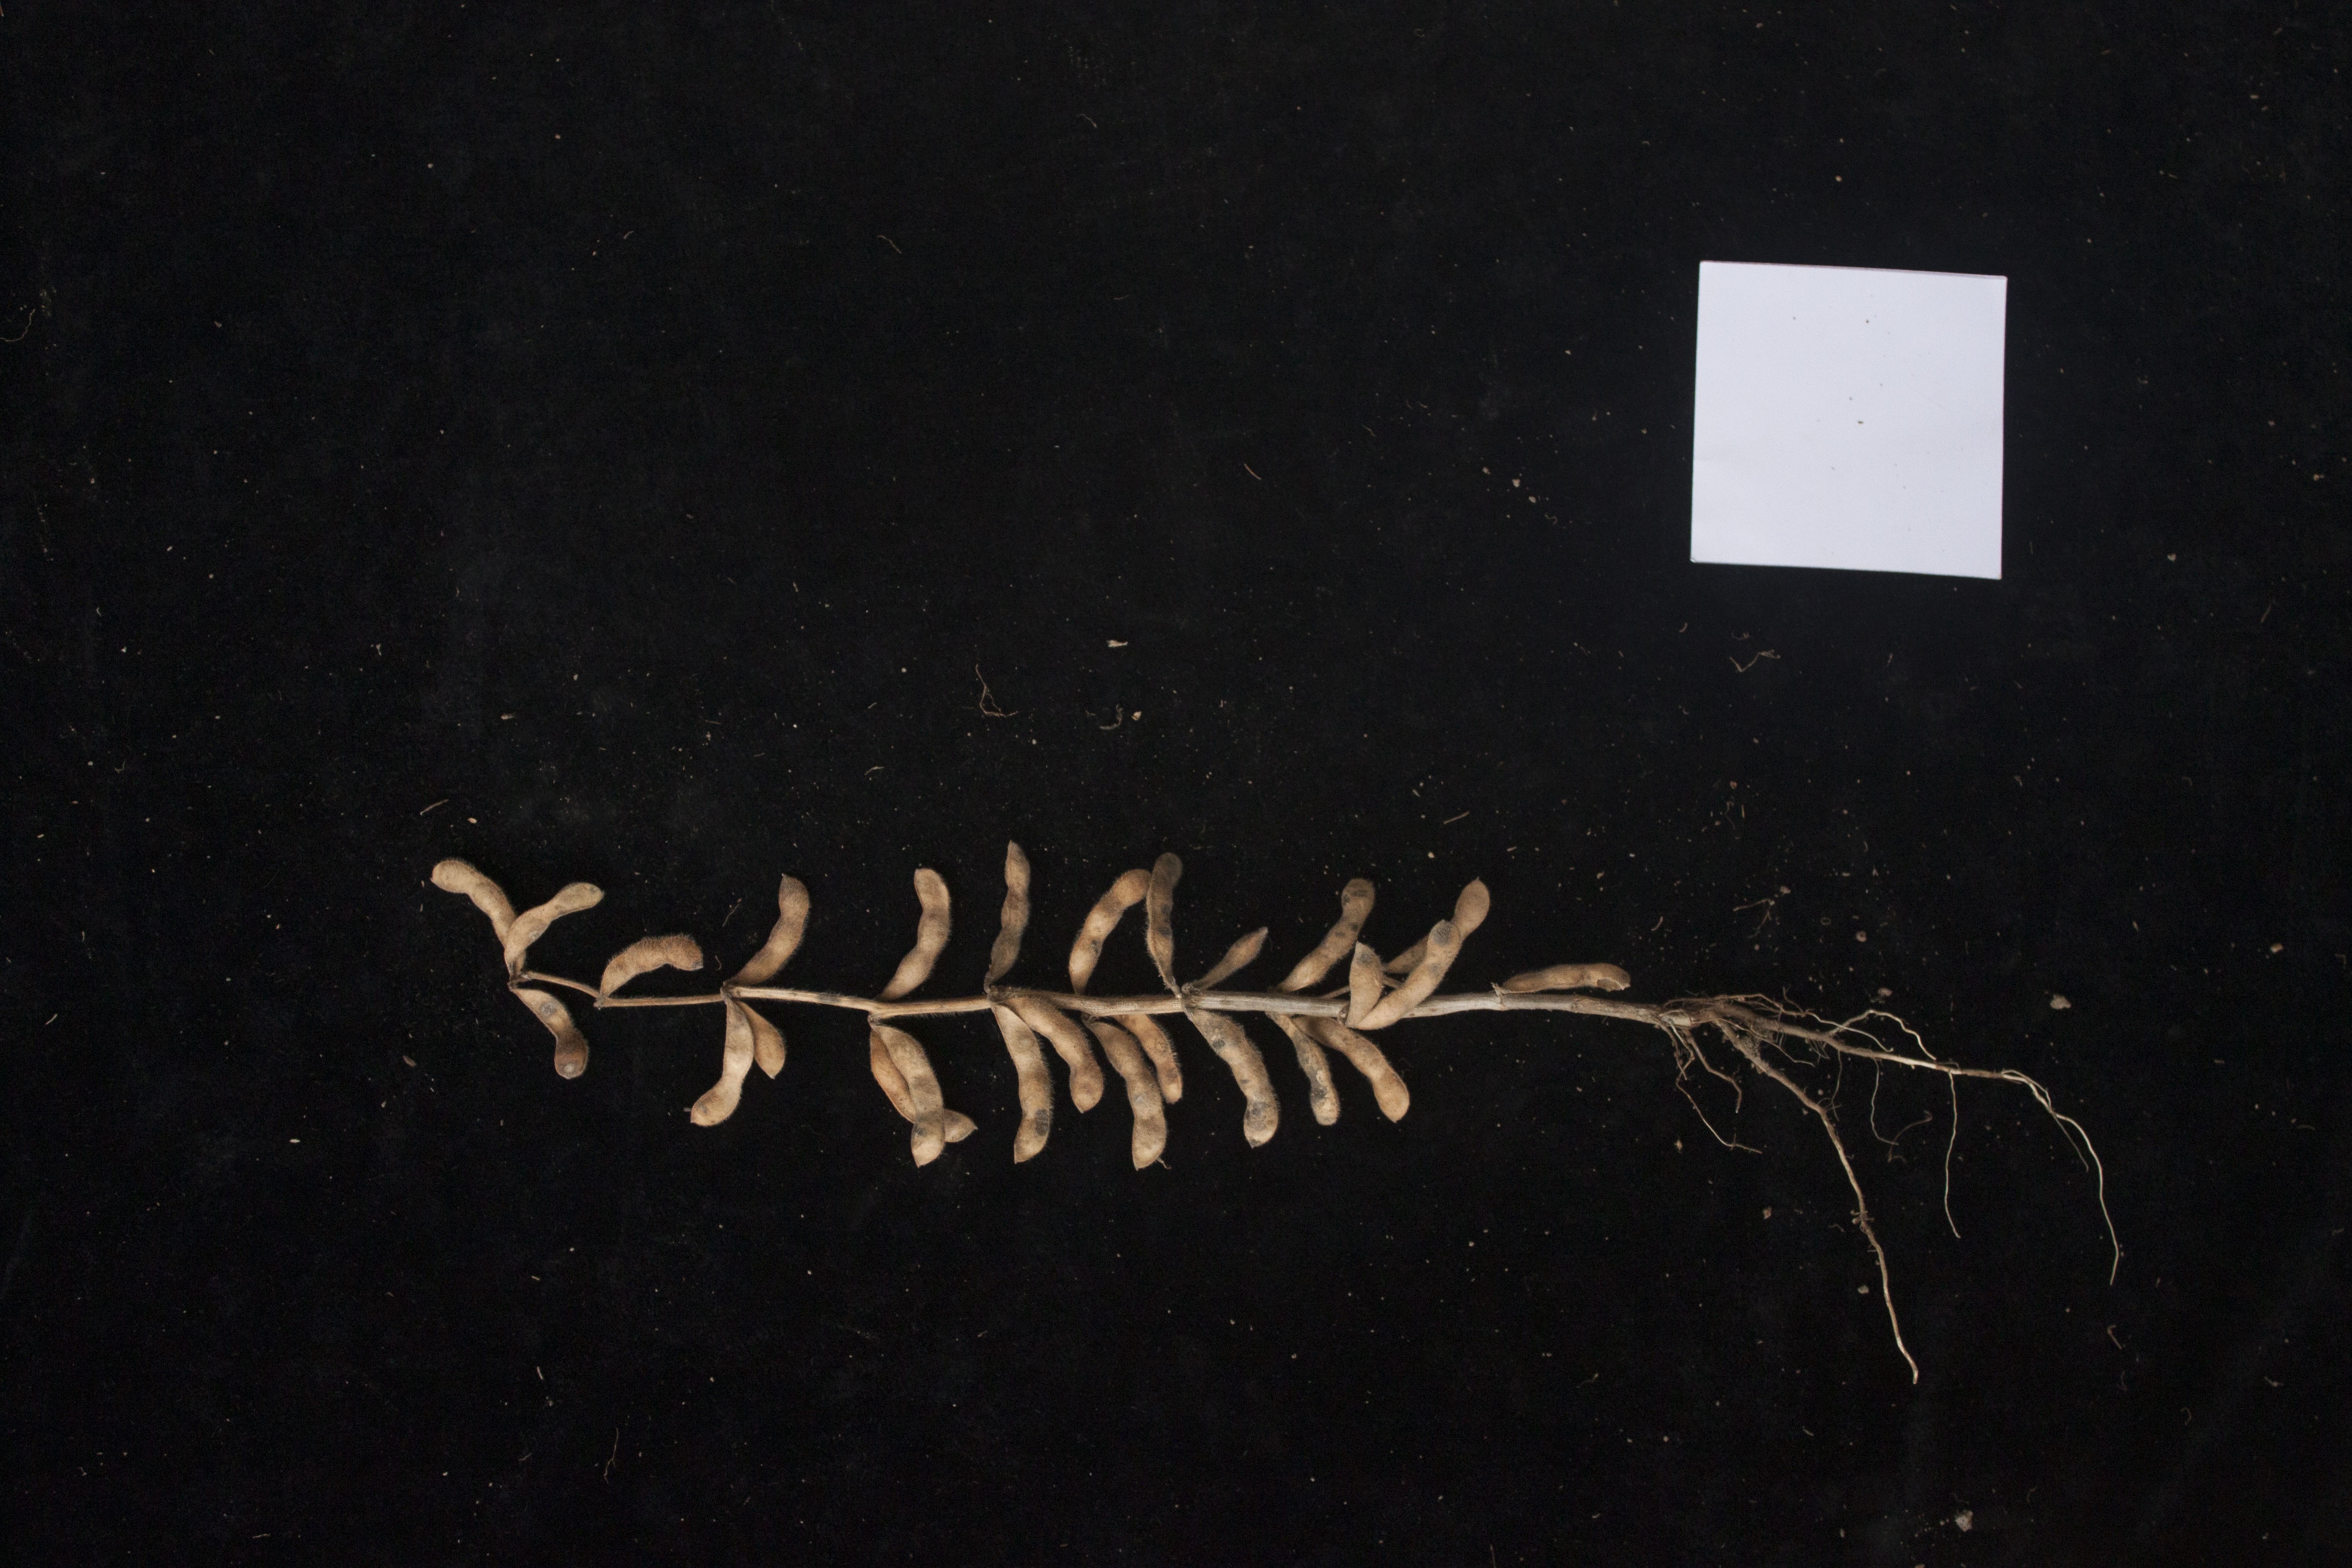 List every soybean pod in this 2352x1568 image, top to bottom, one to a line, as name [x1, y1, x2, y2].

soybean pod [983, 840, 1030, 990]
soybean pod [1145, 853, 1183, 992]
soybean pod [431, 859, 516, 948]
soybean pod [879, 869, 950, 1002]
soybean pod [1068, 870, 1152, 993]
soybean pod [725, 875, 811, 986]
soybean pod [1267, 879, 1376, 993]
soybean pod [1386, 880, 1490, 978]
soybean pod [503, 883, 605, 973]
soybean pod [1350, 920, 1461, 1031]
soybean pod [1184, 929, 1268, 994]
soybean pod [598, 935, 706, 999]
soybean pod [1344, 943, 1383, 1028]
soybean pod [1499, 965, 1631, 996]
soybean pod [506, 984, 590, 1080]
soybean pod [689, 994, 754, 1127]
soybean pod [1007, 997, 1103, 1115]
soybean pod [737, 1000, 786, 1081]
soybean pod [989, 1000, 1053, 1166]
soybean pod [1181, 1006, 1279, 1151]
soybean pod [1264, 1013, 1340, 1127]
soybean pod [1113, 1015, 1183, 1104]
soybean pod [1310, 1020, 1410, 1124]
soybean pod [1084, 1022, 1168, 1171]
soybean pod [871, 1024, 945, 1169]
soybean pod [870, 1031, 980, 1144]